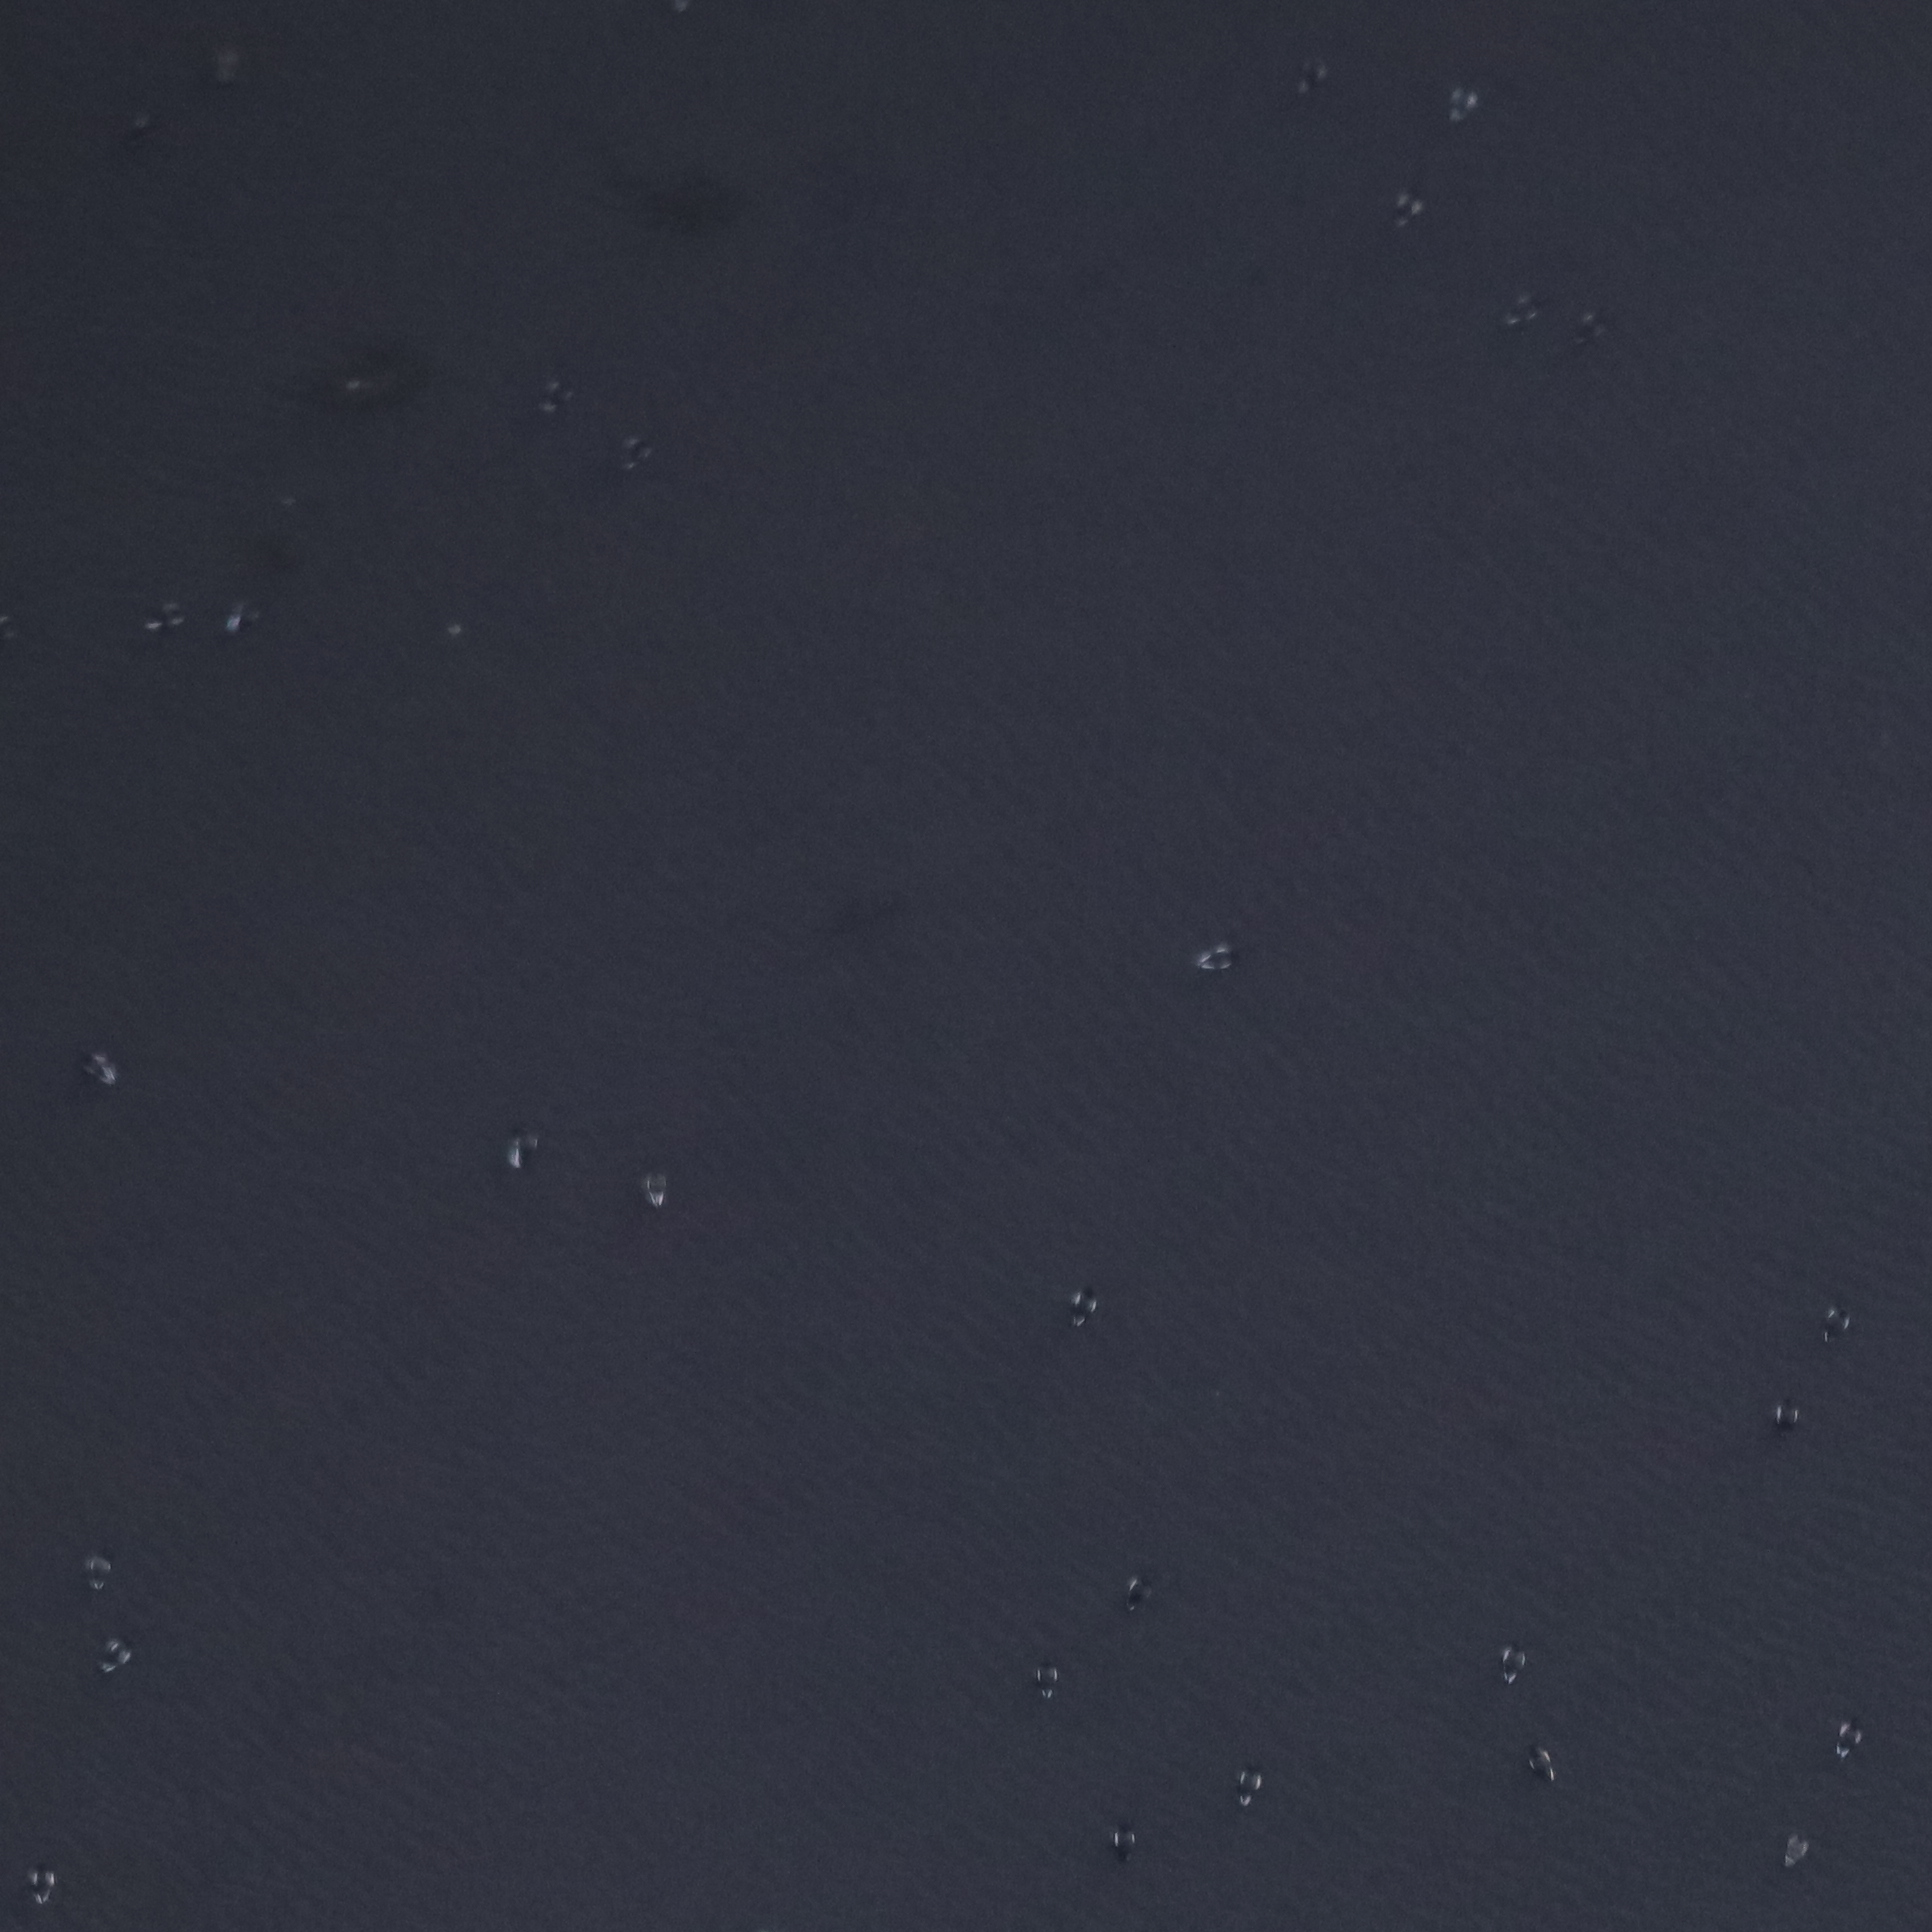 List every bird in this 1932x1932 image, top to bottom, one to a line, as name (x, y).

brant (1311, 76)
brant (1461, 101)
brant (1409, 205)
brant (1520, 313)
brant (1586, 327)
brant (557, 398)
brant (635, 449)
brant (169, 617)
brant (246, 618)
brant (1219, 958)
brant (96, 1065)
brant (527, 1147)
brant (657, 1186)
brant (1082, 1305)
brant (1841, 1325)
brant (1786, 1414)
brant (95, 1570)
brant (1138, 1593)
brant (119, 1653)
brant (1511, 1662)
brant (1044, 1675)
brant (1846, 1735)
brant (1544, 1762)
brant (1247, 1783)
brant (1124, 1841)
brant (1797, 1851)
brant (40, 1886)